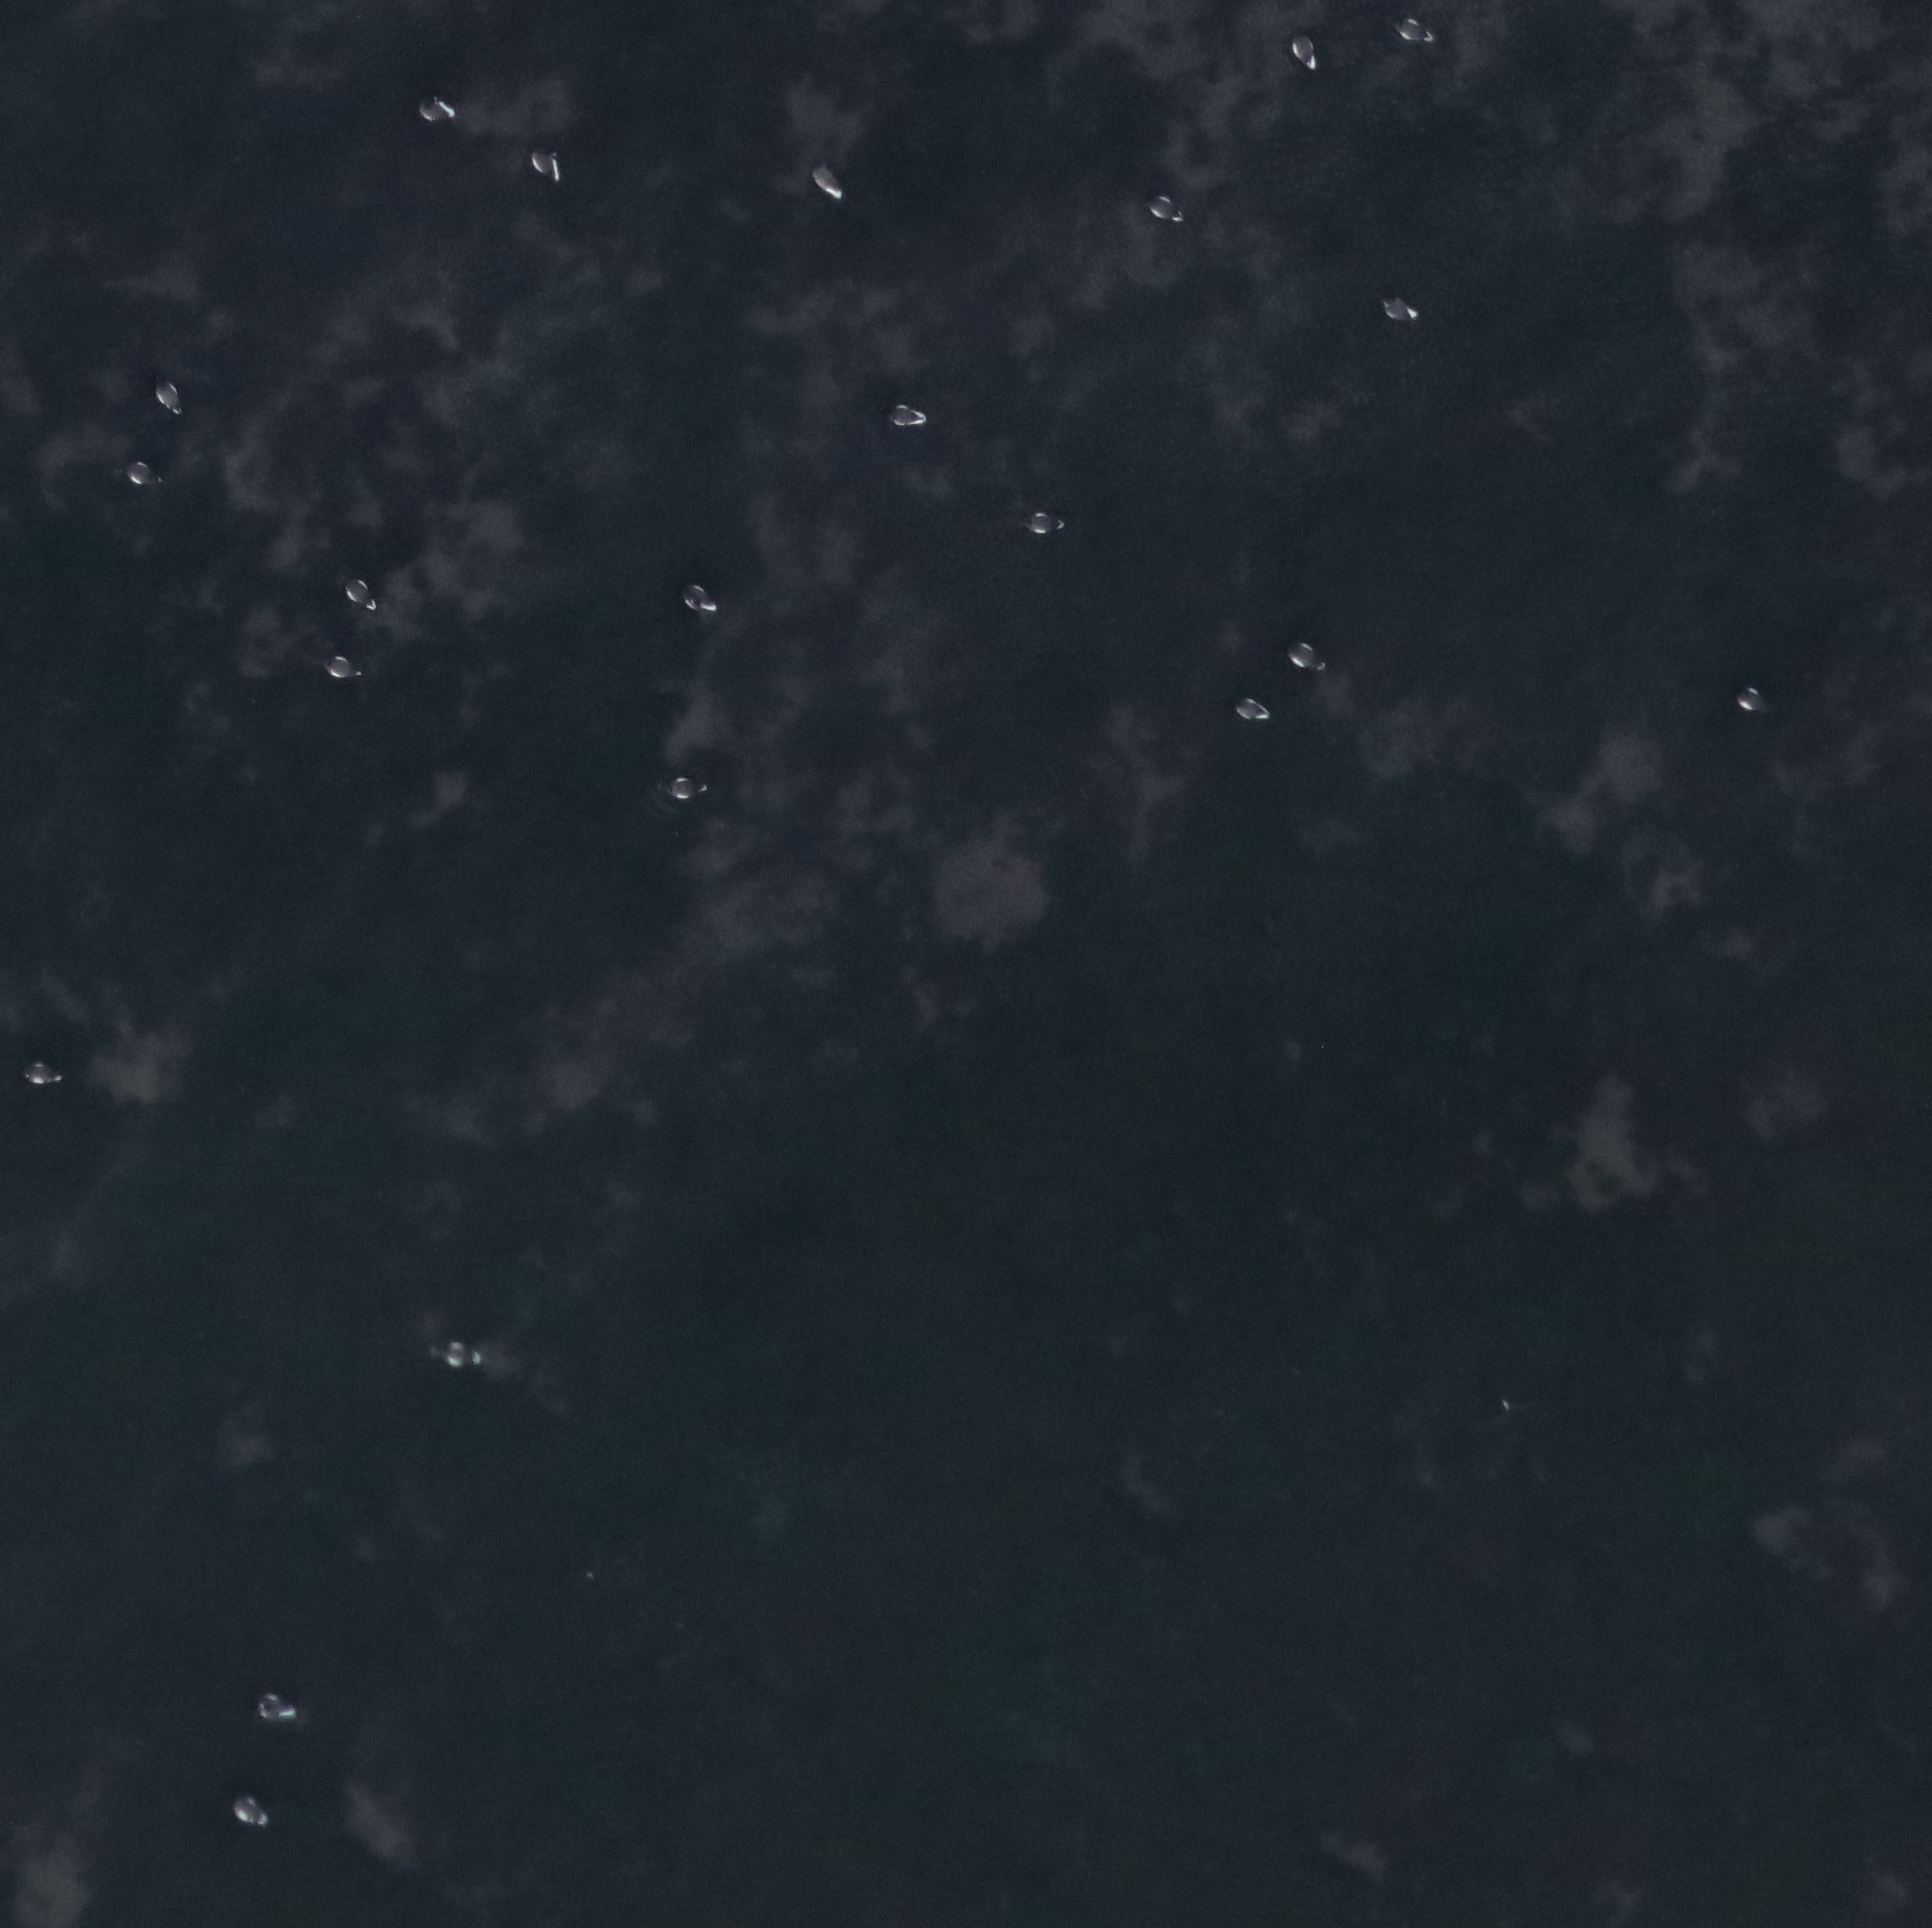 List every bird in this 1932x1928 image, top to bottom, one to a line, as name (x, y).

brant (1413, 29)
brant (1304, 49)
brant (433, 112)
brant (545, 164)
brant (828, 179)
brant (1166, 207)
brant (1398, 309)
brant (168, 395)
brant (905, 415)
brant (141, 473)
brant (1042, 523)
brant (359, 594)
brant (696, 597)
brant (1303, 655)
brant (340, 667)
brant (1750, 700)
brant (1249, 709)
brant (683, 787)
brant (41, 1071)
brant (457, 1353)
brant (275, 1706)
brant (249, 1807)